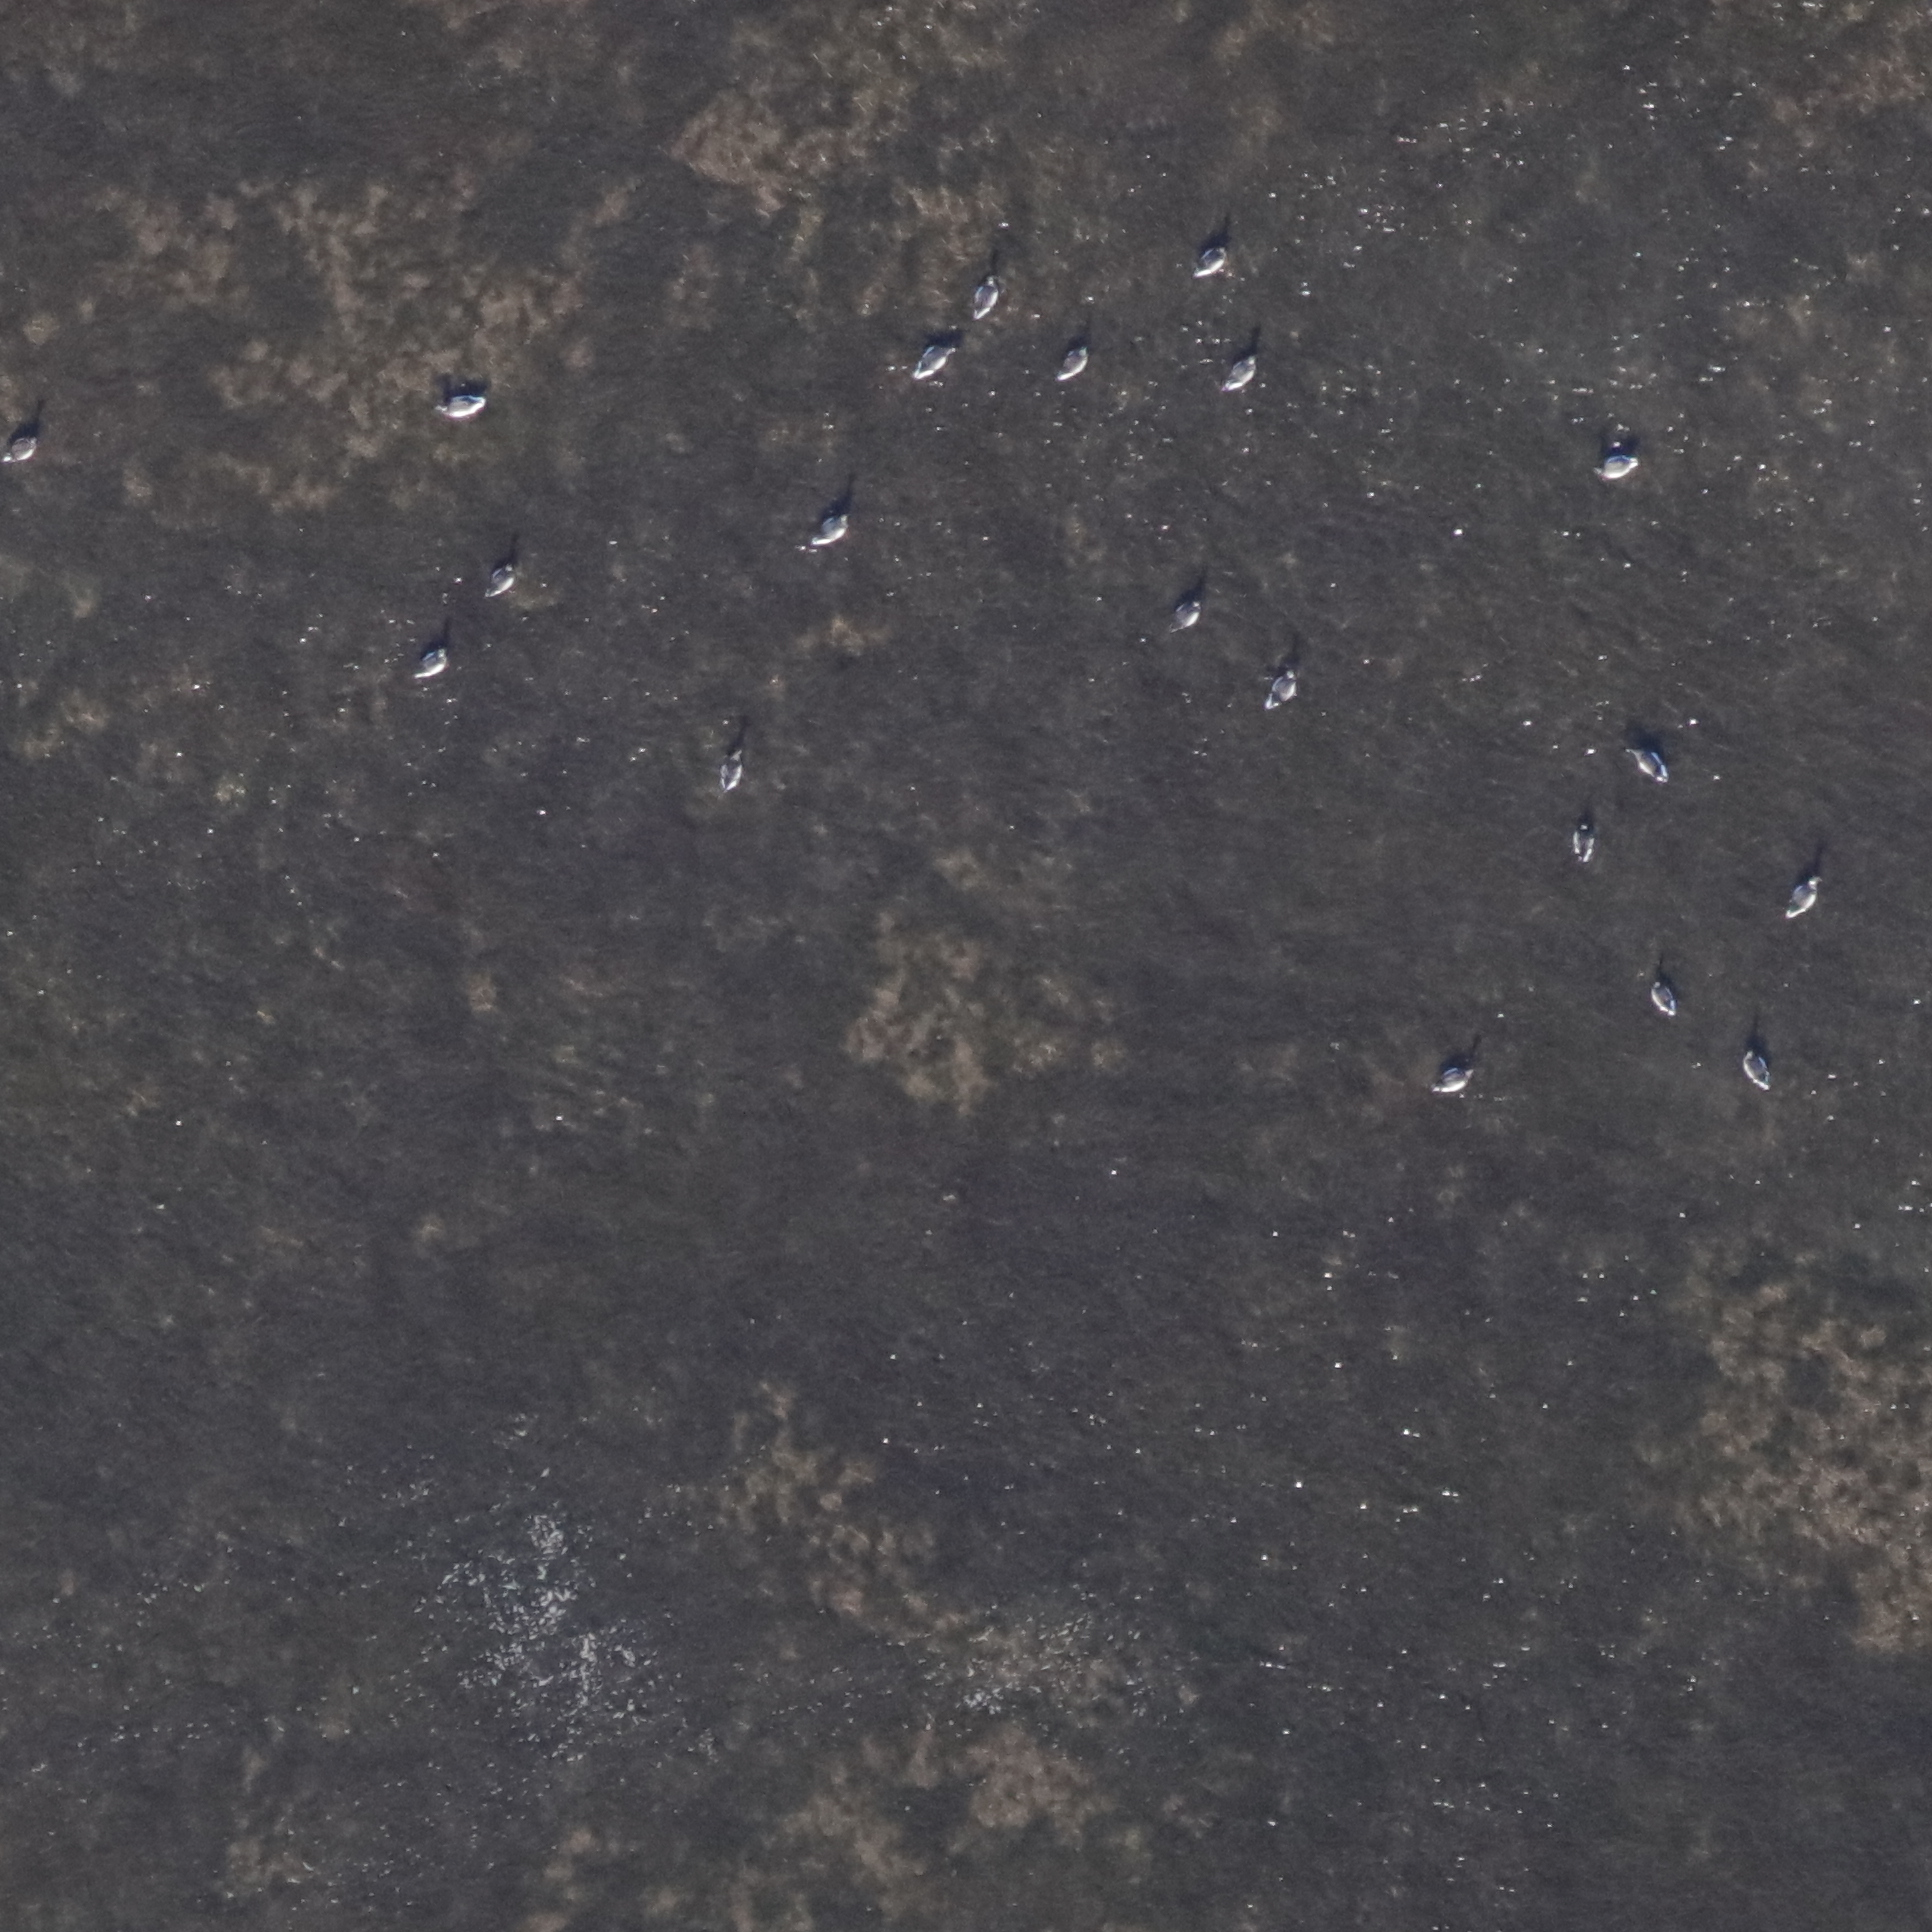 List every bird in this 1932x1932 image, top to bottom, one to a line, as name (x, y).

brant (1210, 262)
brant (984, 292)
brant (931, 360)
brant (1072, 362)
brant (1240, 370)
brant (460, 406)
brant (20, 448)
brant (1616, 466)
brant (828, 531)
brant (499, 570)
brant (1184, 616)
brant (427, 664)
brant (1282, 686)
brant (1648, 763)
brant (735, 764)
brant (1583, 842)
brant (1802, 898)
brant (1663, 995)
brant (1756, 1068)
brant (1453, 1078)